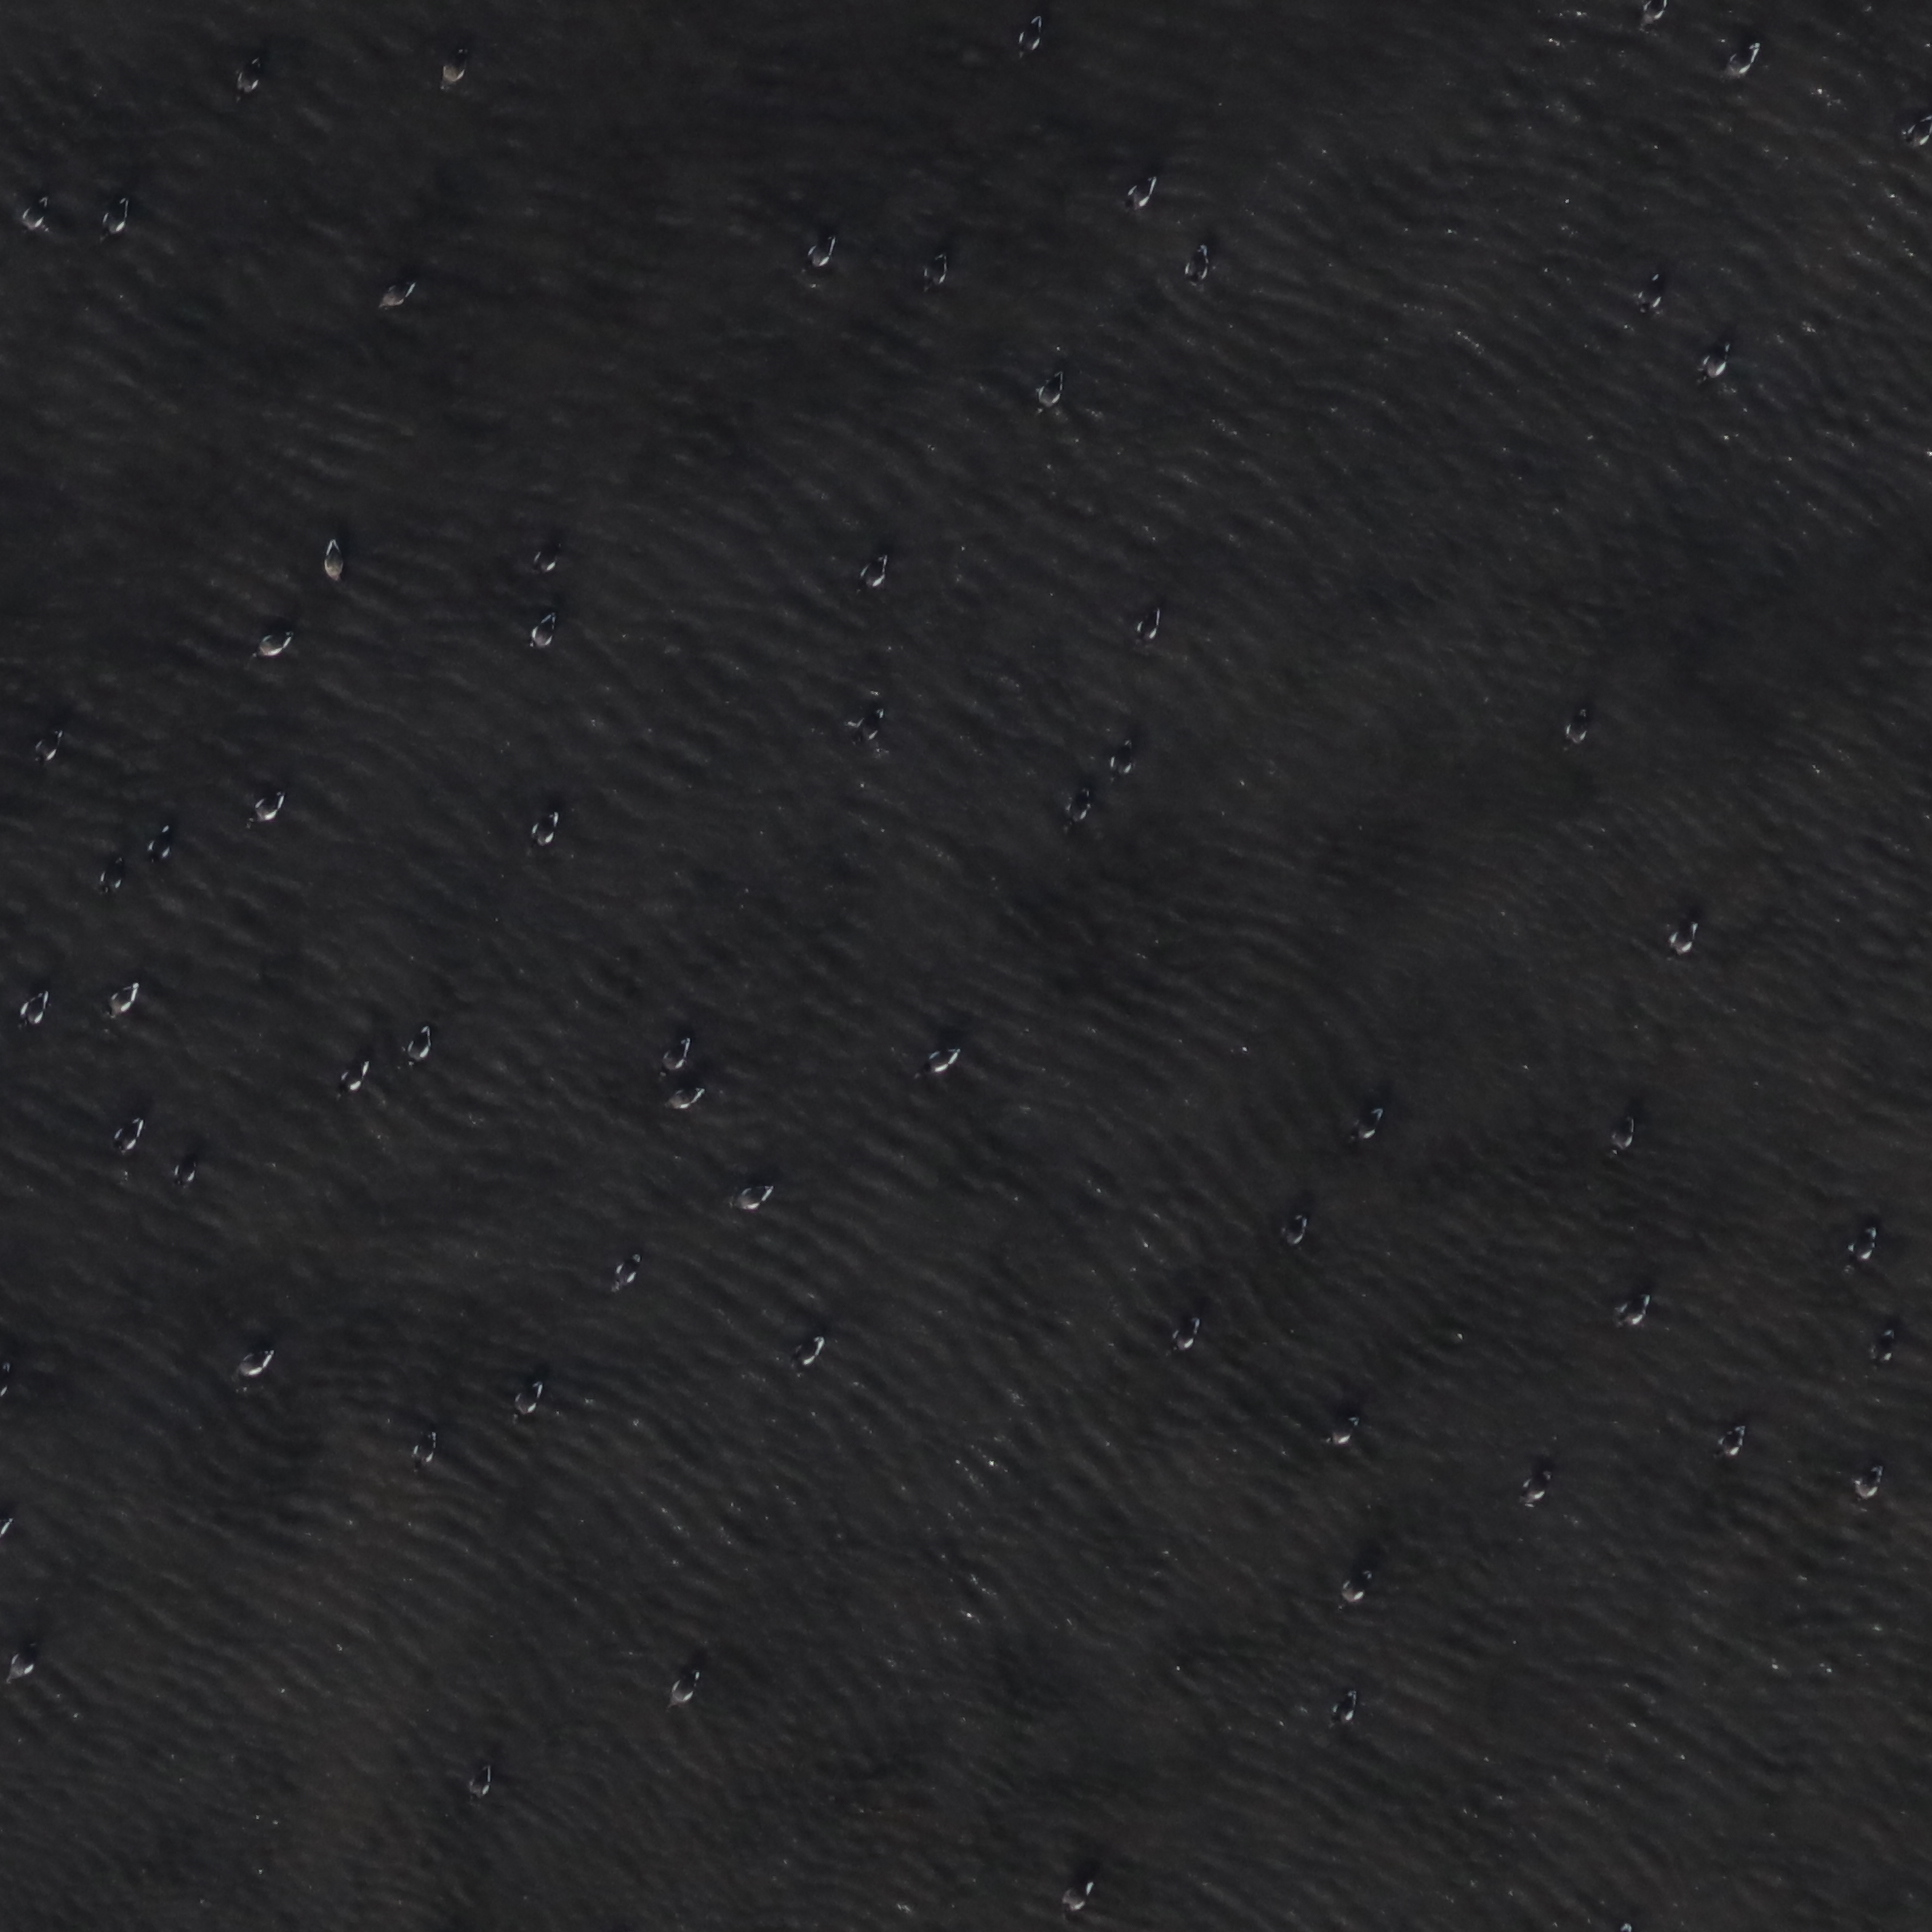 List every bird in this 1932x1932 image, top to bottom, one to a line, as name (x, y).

brant (1025, 39)
brant (1739, 59)
brant (460, 75)
brant (247, 79)
brant (1918, 132)
brant (1140, 194)
brant (32, 214)
brant (115, 218)
brant (822, 252)
brant (1199, 268)
brant (936, 271)
brant (396, 296)
brant (1646, 298)
brant (1713, 365)
brant (1051, 393)
brant (542, 561)
brant (334, 564)
brant (874, 573)
brant (1144, 626)
brant (541, 631)
brant (271, 646)
brant (1579, 726)
brant (860, 730)
brant (45, 748)
brant (1122, 767)
brant (267, 806)
brant (1080, 807)
brant (544, 830)
brant (162, 843)
brant (109, 880)
brant (1680, 939)
brant (123, 1000)
brant (33, 1007)
brant (418, 1044)
brant (677, 1058)
brant (940, 1060)
brant (354, 1074)
brant (686, 1101)
brant (1362, 1124)
brant (1621, 1134)
brant (128, 1136)
brant (190, 1181)
brant (749, 1196)
brant (1292, 1230)
brant (1859, 1246)
brant (624, 1276)
brant (1634, 1308)
brant (1182, 1333)
brant (1882, 1348)
brant (805, 1350)
brant (252, 1361)
brant (528, 1399)
brant (1337, 1425)
brant (1728, 1441)
brant (423, 1449)
brant (1868, 1482)
brant (1535, 1486)
brant (1350, 1591)
brant (18, 1663)
brant (684, 1686)
brant (1343, 1708)
brant (479, 1778)
brant (1073, 1895)